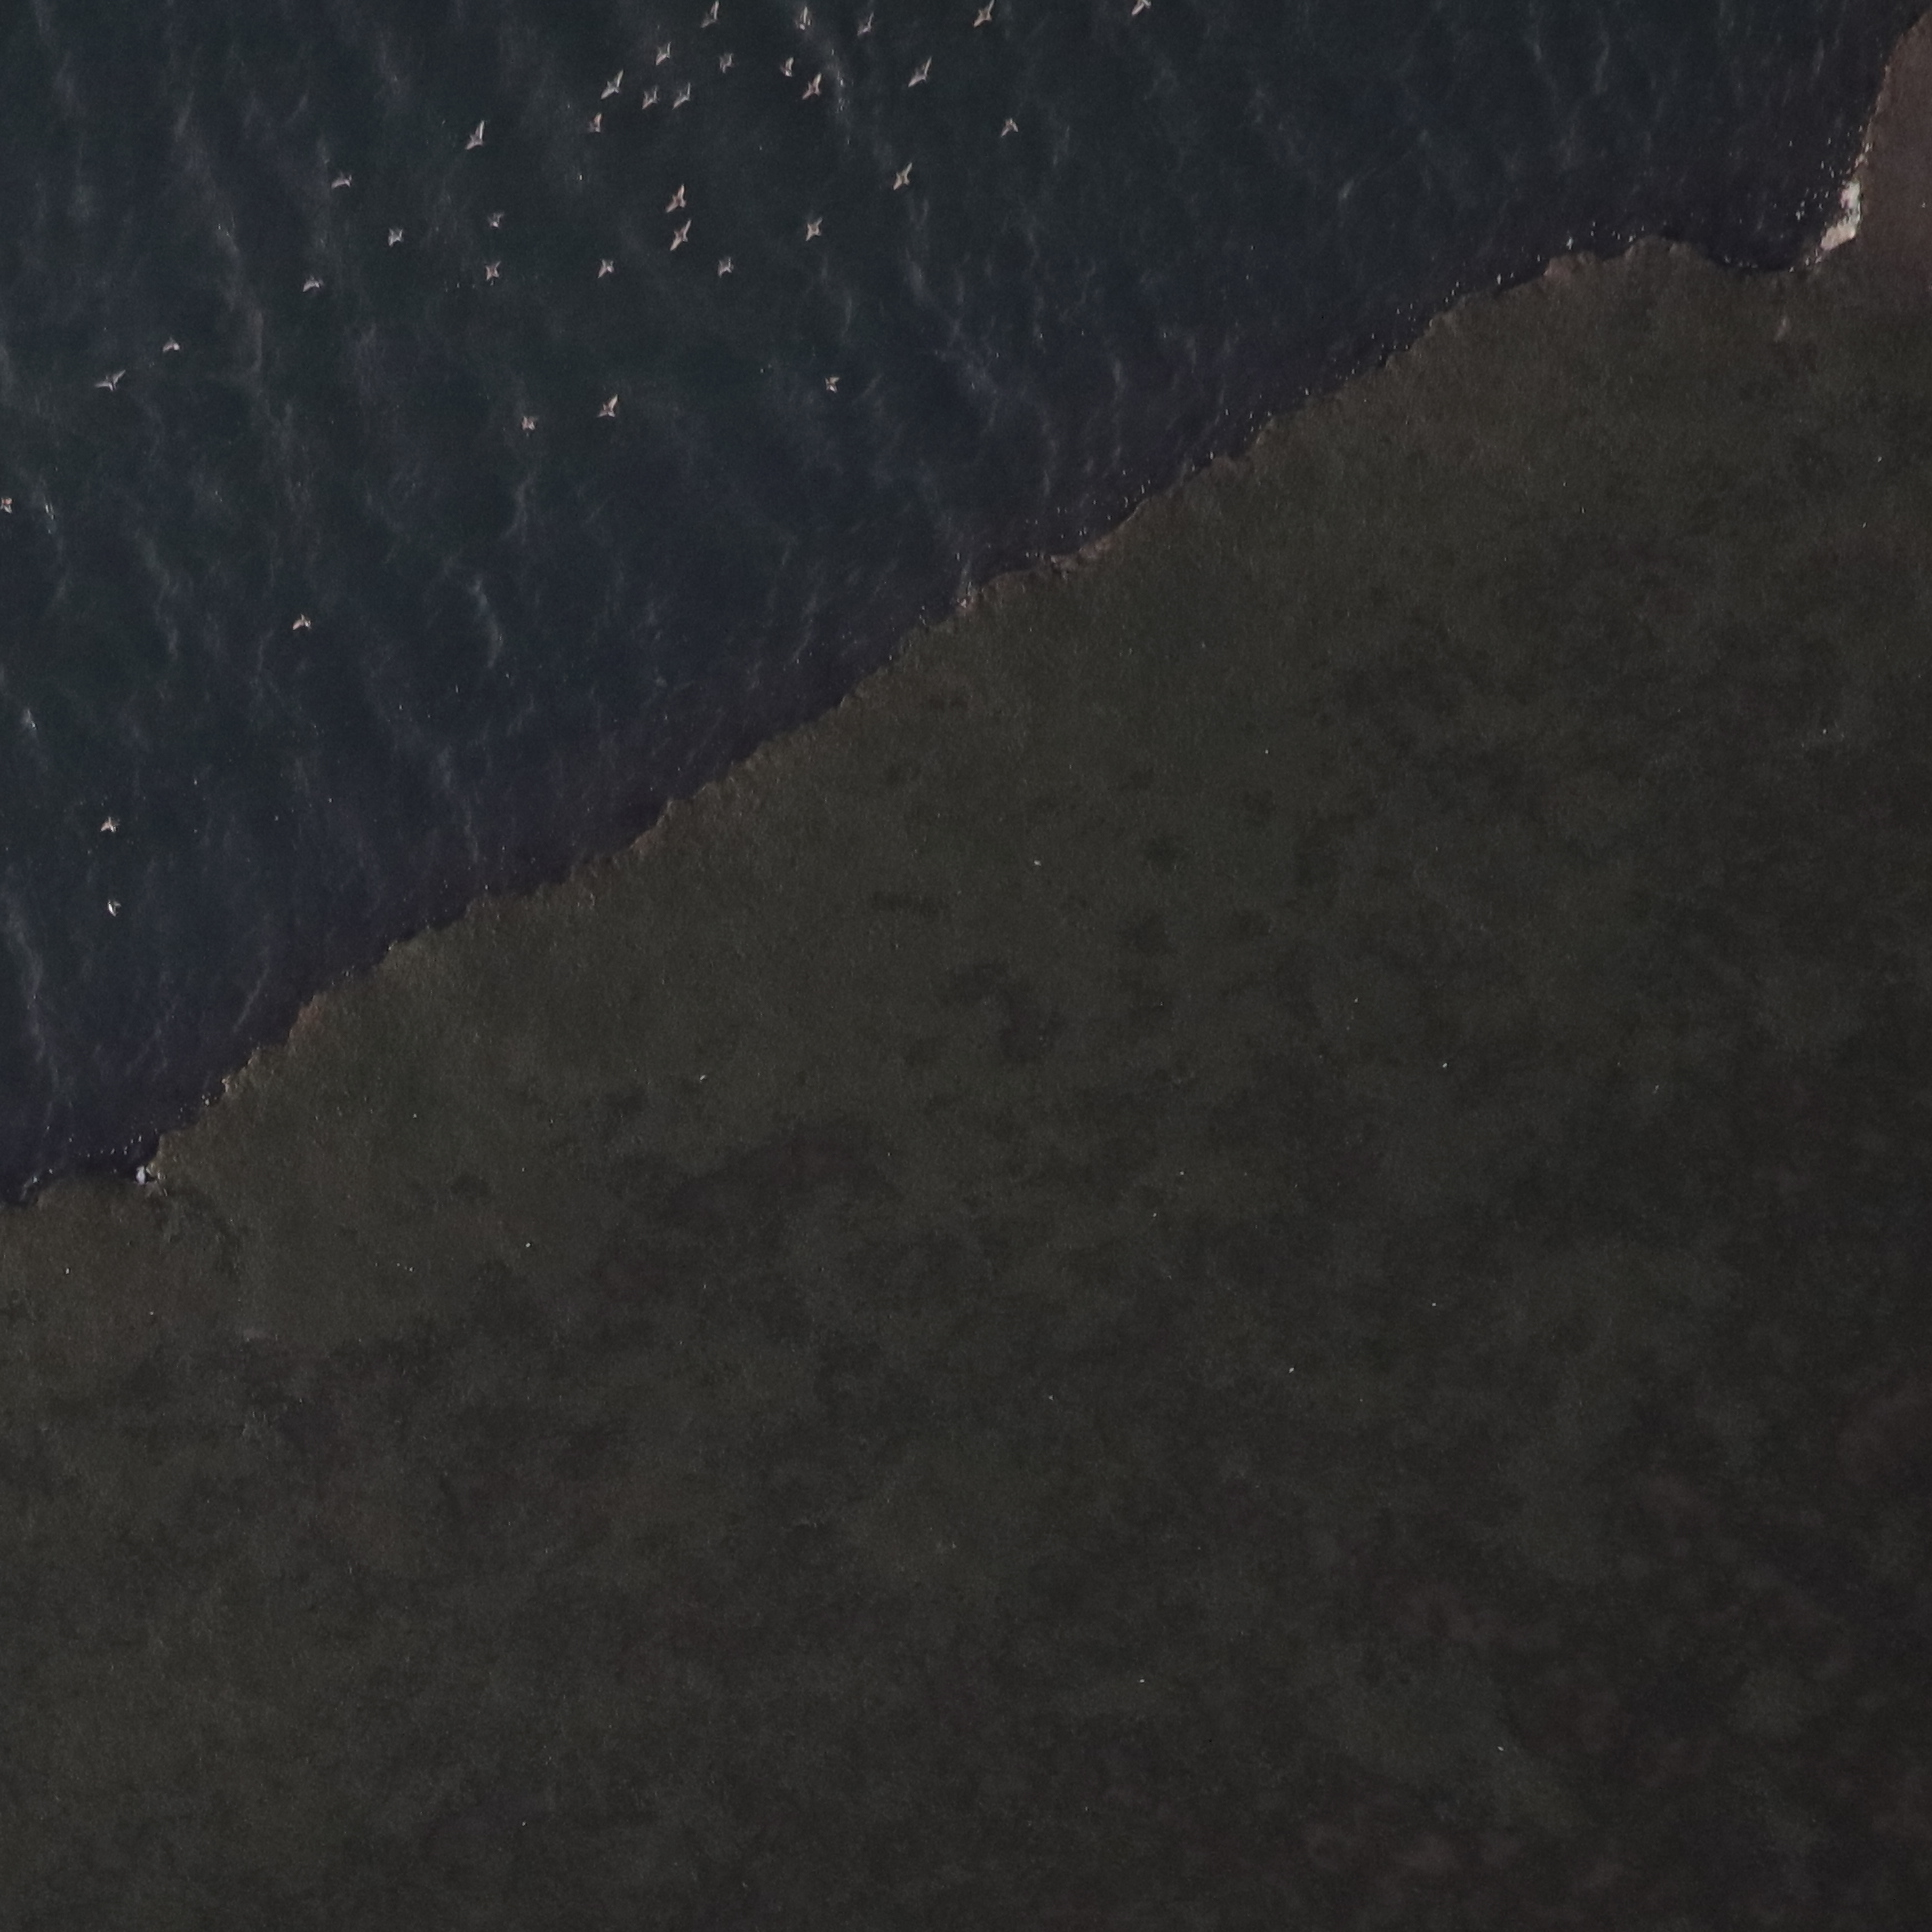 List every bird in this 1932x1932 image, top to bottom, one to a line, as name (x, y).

other bird (1142, 3)
other bird (983, 15)
other bird (707, 19)
other bird (803, 19)
other bird (862, 29)
other bird (662, 55)
other bird (725, 63)
other bird (786, 70)
other bird (923, 74)
other bird (610, 86)
other bird (809, 90)
other bird (683, 95)
other bird (648, 98)
other bird (1009, 124)
other bird (593, 128)
other bird (477, 133)
other bird (902, 176)
other bird (345, 180)
other bird (679, 201)
other bird (495, 223)
other bird (815, 230)
other bird (399, 237)
other bird (679, 237)
other bird (725, 265)
other bird (606, 266)
other bird (489, 273)
other bird (313, 280)
other bird (171, 344)
other bird (110, 379)
other bird (829, 383)
other bird (608, 409)
other bird (527, 423)
other bird (4, 504)
other bird (303, 618)
other bird (112, 822)
other bird (112, 907)